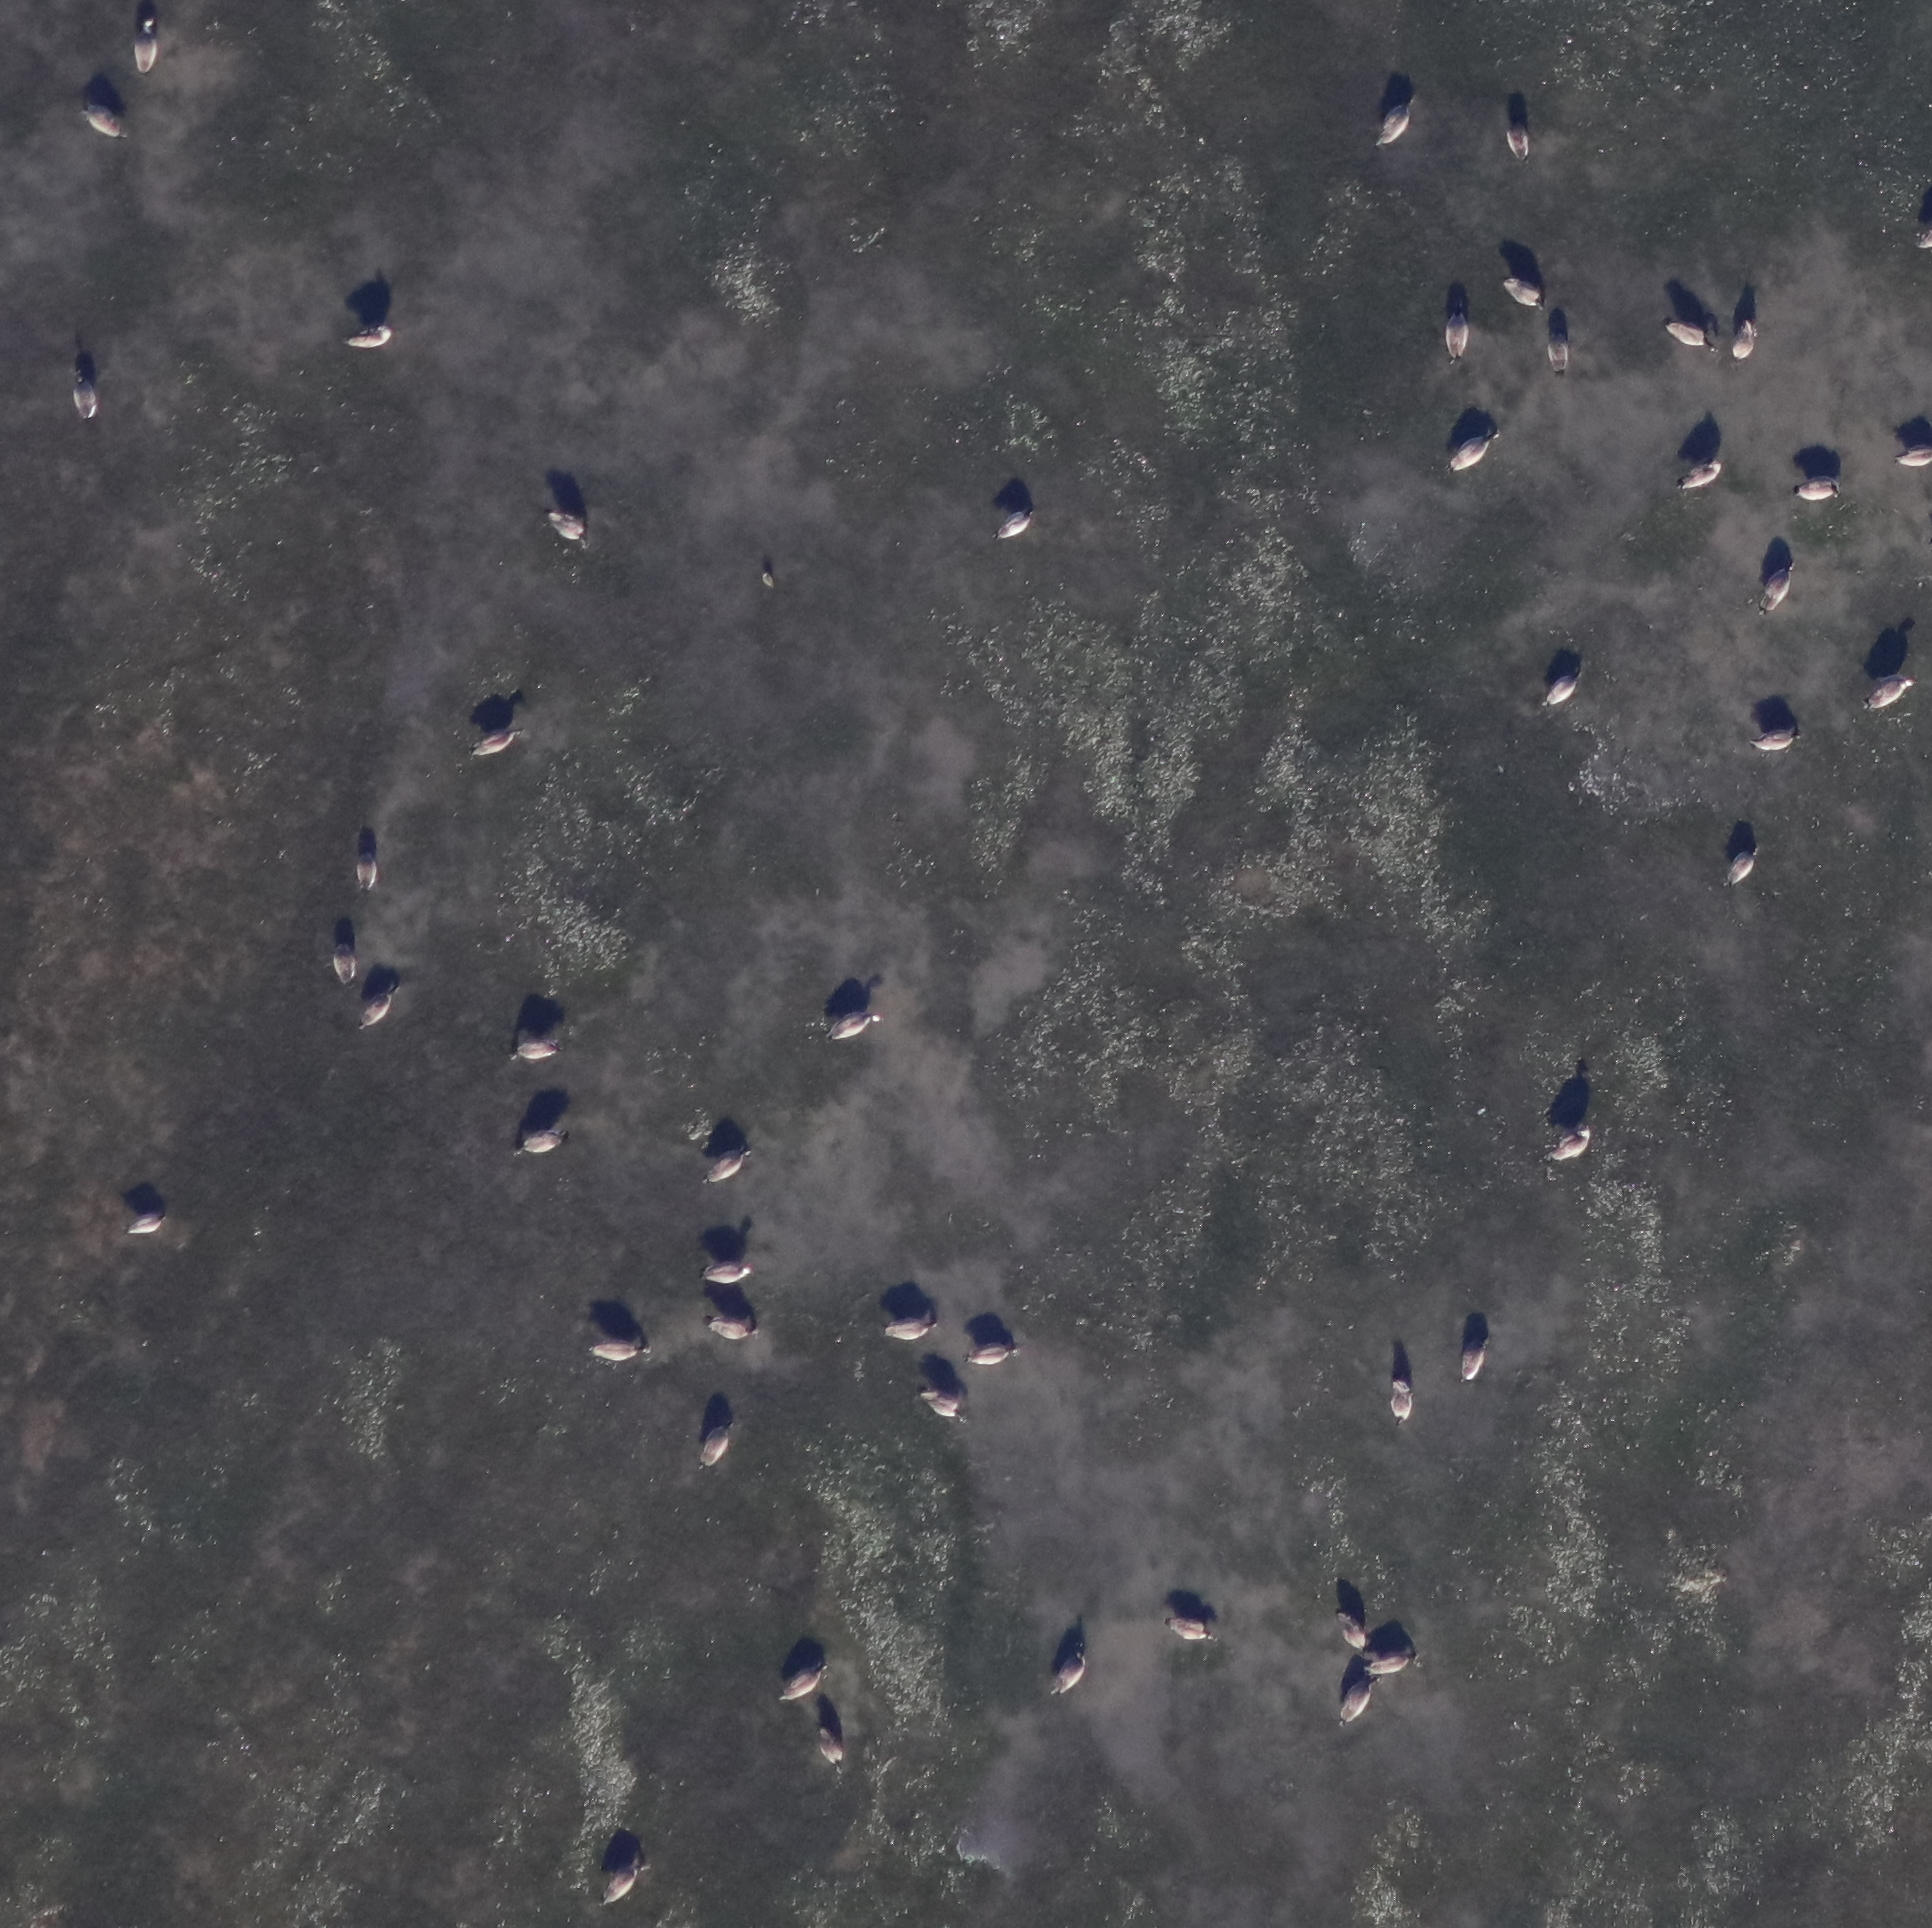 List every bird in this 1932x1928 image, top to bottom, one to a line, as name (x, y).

Canada goose (147, 48)
Canada goose (101, 119)
Canada goose (1394, 125)
Canada goose (1516, 138)
Canada goose (1520, 292)
Canada goose (1685, 334)
Canada goose (1456, 336)
Canada goose (368, 337)
Canada goose (1744, 340)
Canada goose (1558, 354)
Canada goose (83, 396)
Canada goose (1470, 453)
Canada goose (1916, 456)
Canada goose (1697, 473)
Canada goose (1815, 488)
Canada goose (1014, 525)
Canada goose (567, 527)
other bird (767, 582)
Canada goose (1775, 588)
Canada goose (1560, 690)
Canada goose (1887, 692)
Canada goose (495, 738)
Canada goose (1774, 739)
Canada goose (1739, 867)
Canada goose (368, 869)
Canada goose (346, 963)
Canada goose (381, 1008)
Canada goose (851, 1023)
Canada goose (537, 1047)
Canada goose (542, 1140)
Canada goose (1569, 1146)
Canada goose (730, 1167)
Canada goose (146, 1222)
Canada goose (729, 1271)
Canada goose (733, 1326)
Canada goose (909, 1329)
Canada goose (616, 1348)
Canada goose (993, 1353)
Canada goose (1471, 1360)
Canada goose (1398, 1401)
Canada goose (942, 1402)
Canada goose (714, 1446)
Canada goose (1188, 1628)
Canada goose (1355, 1632)
Canada goose (1390, 1667)
Canada goose (1068, 1674)
Canada goose (803, 1685)
Canada goose (1356, 1703)
Canada goose (830, 1746)
Canada goose (620, 1882)